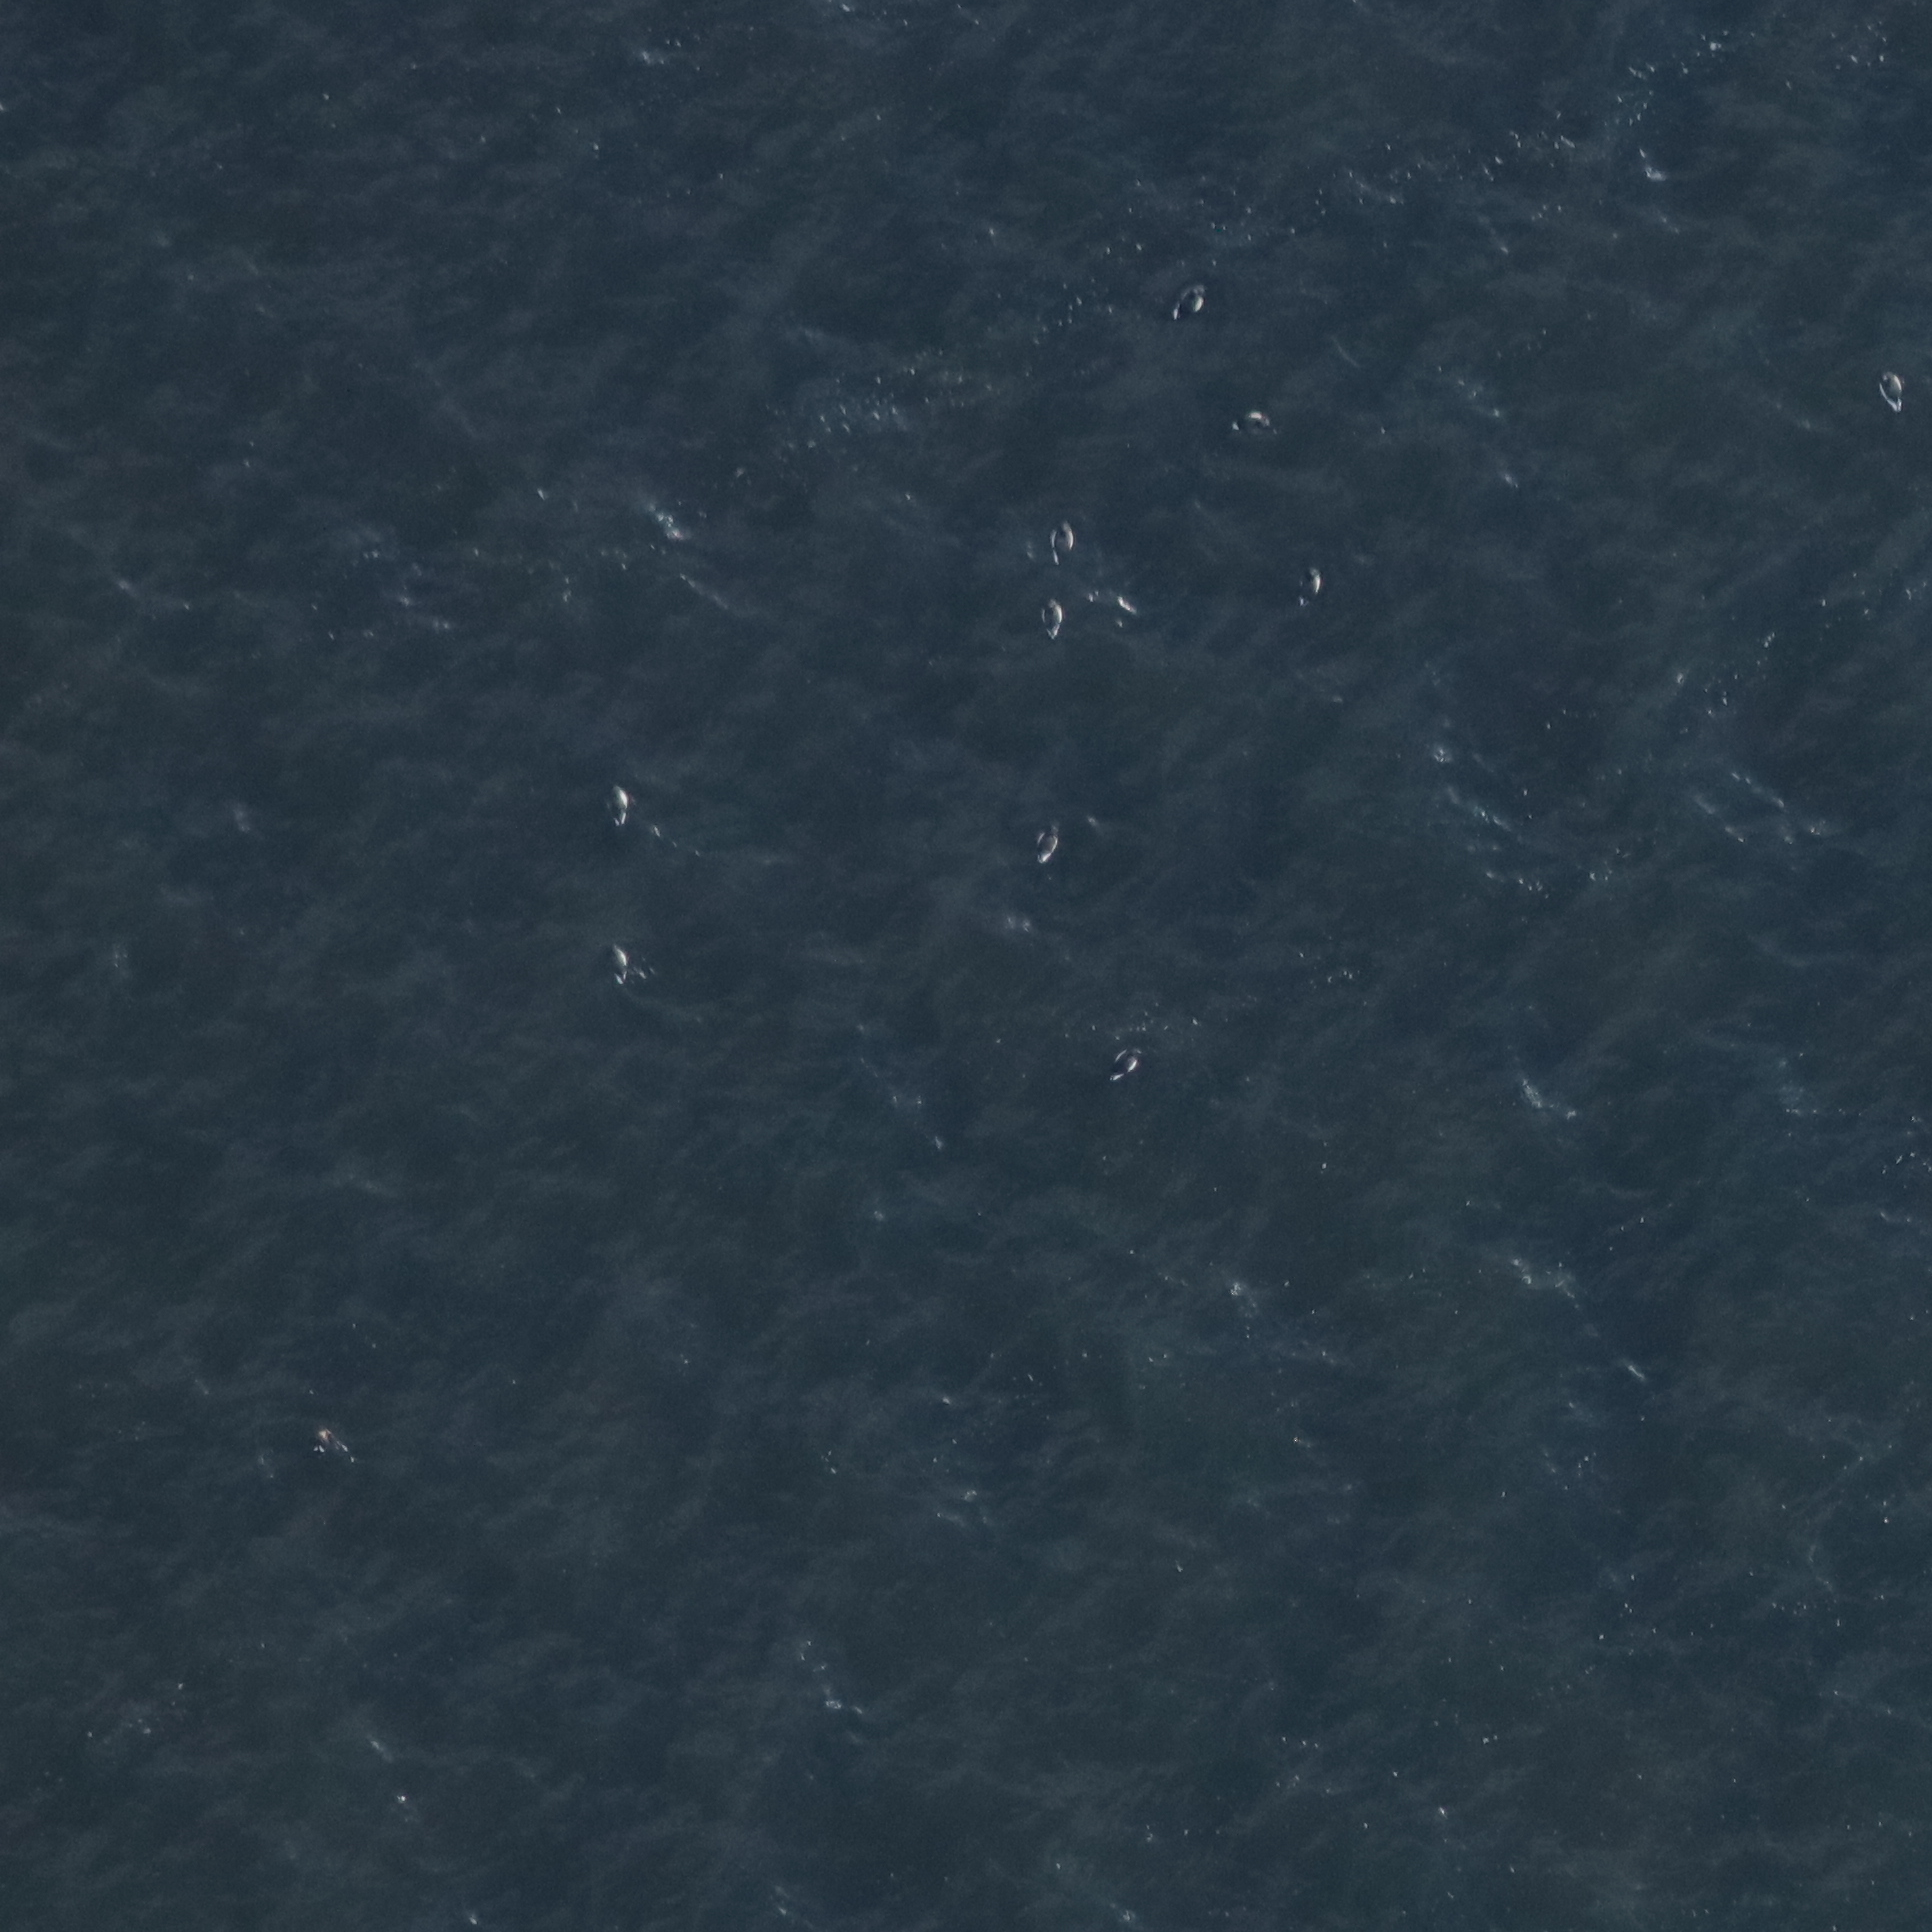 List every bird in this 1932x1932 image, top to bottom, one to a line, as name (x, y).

brant (1191, 305)
brant (1890, 390)
brant (1256, 422)
brant (1061, 542)
brant (1310, 588)
brant (1051, 617)
brant (616, 800)
brant (1049, 843)
brant (618, 963)
brant (1123, 1061)
other bird (322, 1441)